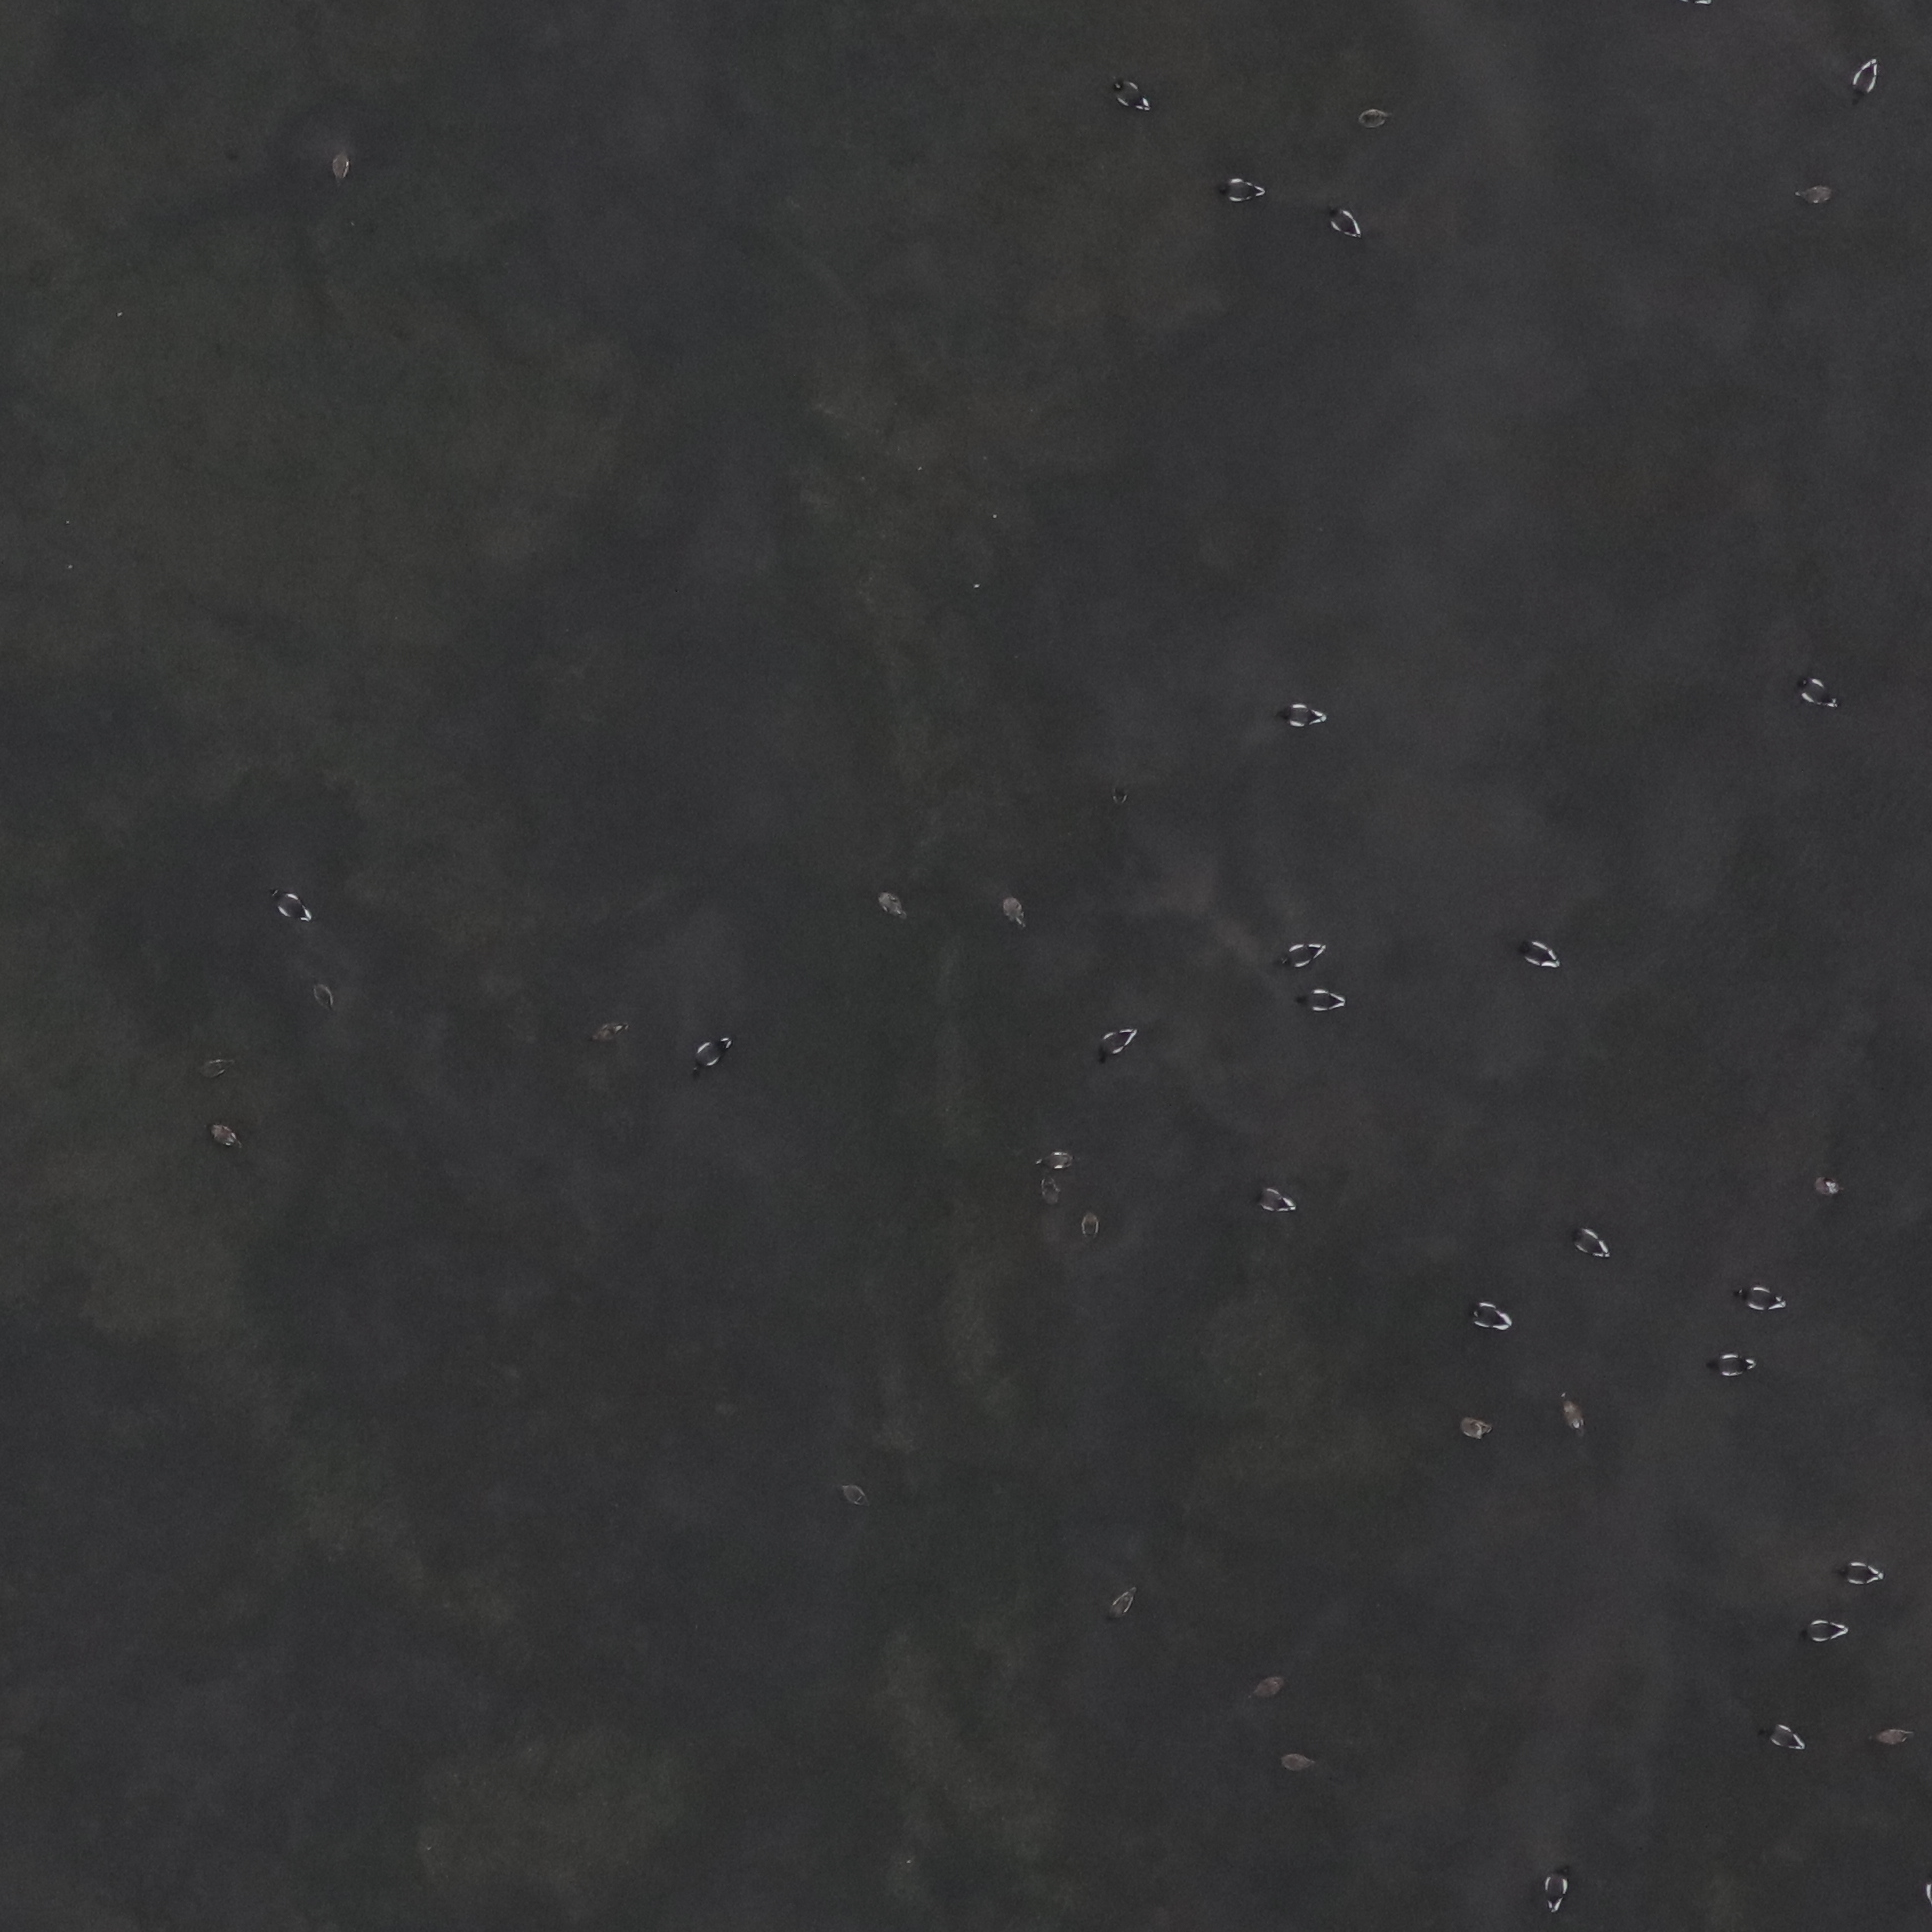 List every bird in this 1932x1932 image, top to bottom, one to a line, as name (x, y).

brant (1863, 81)
brant (1131, 97)
other bird (1377, 119)
other bird (346, 169)
brant (1241, 192)
other bird (1818, 193)
brant (1342, 223)
brant (1816, 694)
brant (1302, 717)
brant (292, 907)
other bird (895, 907)
other bird (1018, 911)
brant (1539, 955)
brant (1302, 956)
other bird (323, 995)
brant (1321, 1001)
other bird (603, 1029)
brant (1117, 1045)
brant (711, 1053)
other bird (212, 1070)
other bird (219, 1135)
other bird (1061, 1160)
other bird (1044, 1181)
other bird (1826, 1188)
brant (1273, 1199)
other bird (1085, 1226)
brant (1594, 1236)
brant (1759, 1297)
brant (1488, 1316)
brant (1733, 1366)
other bird (1578, 1410)
other bird (1479, 1432)
other bird (861, 1497)
brant (1858, 1573)
other bird (1121, 1603)
brant (1823, 1629)
other bird (1270, 1682)
brant (1782, 1735)
other bird (1881, 1735)
other bird (1301, 1762)
brant (1556, 1889)